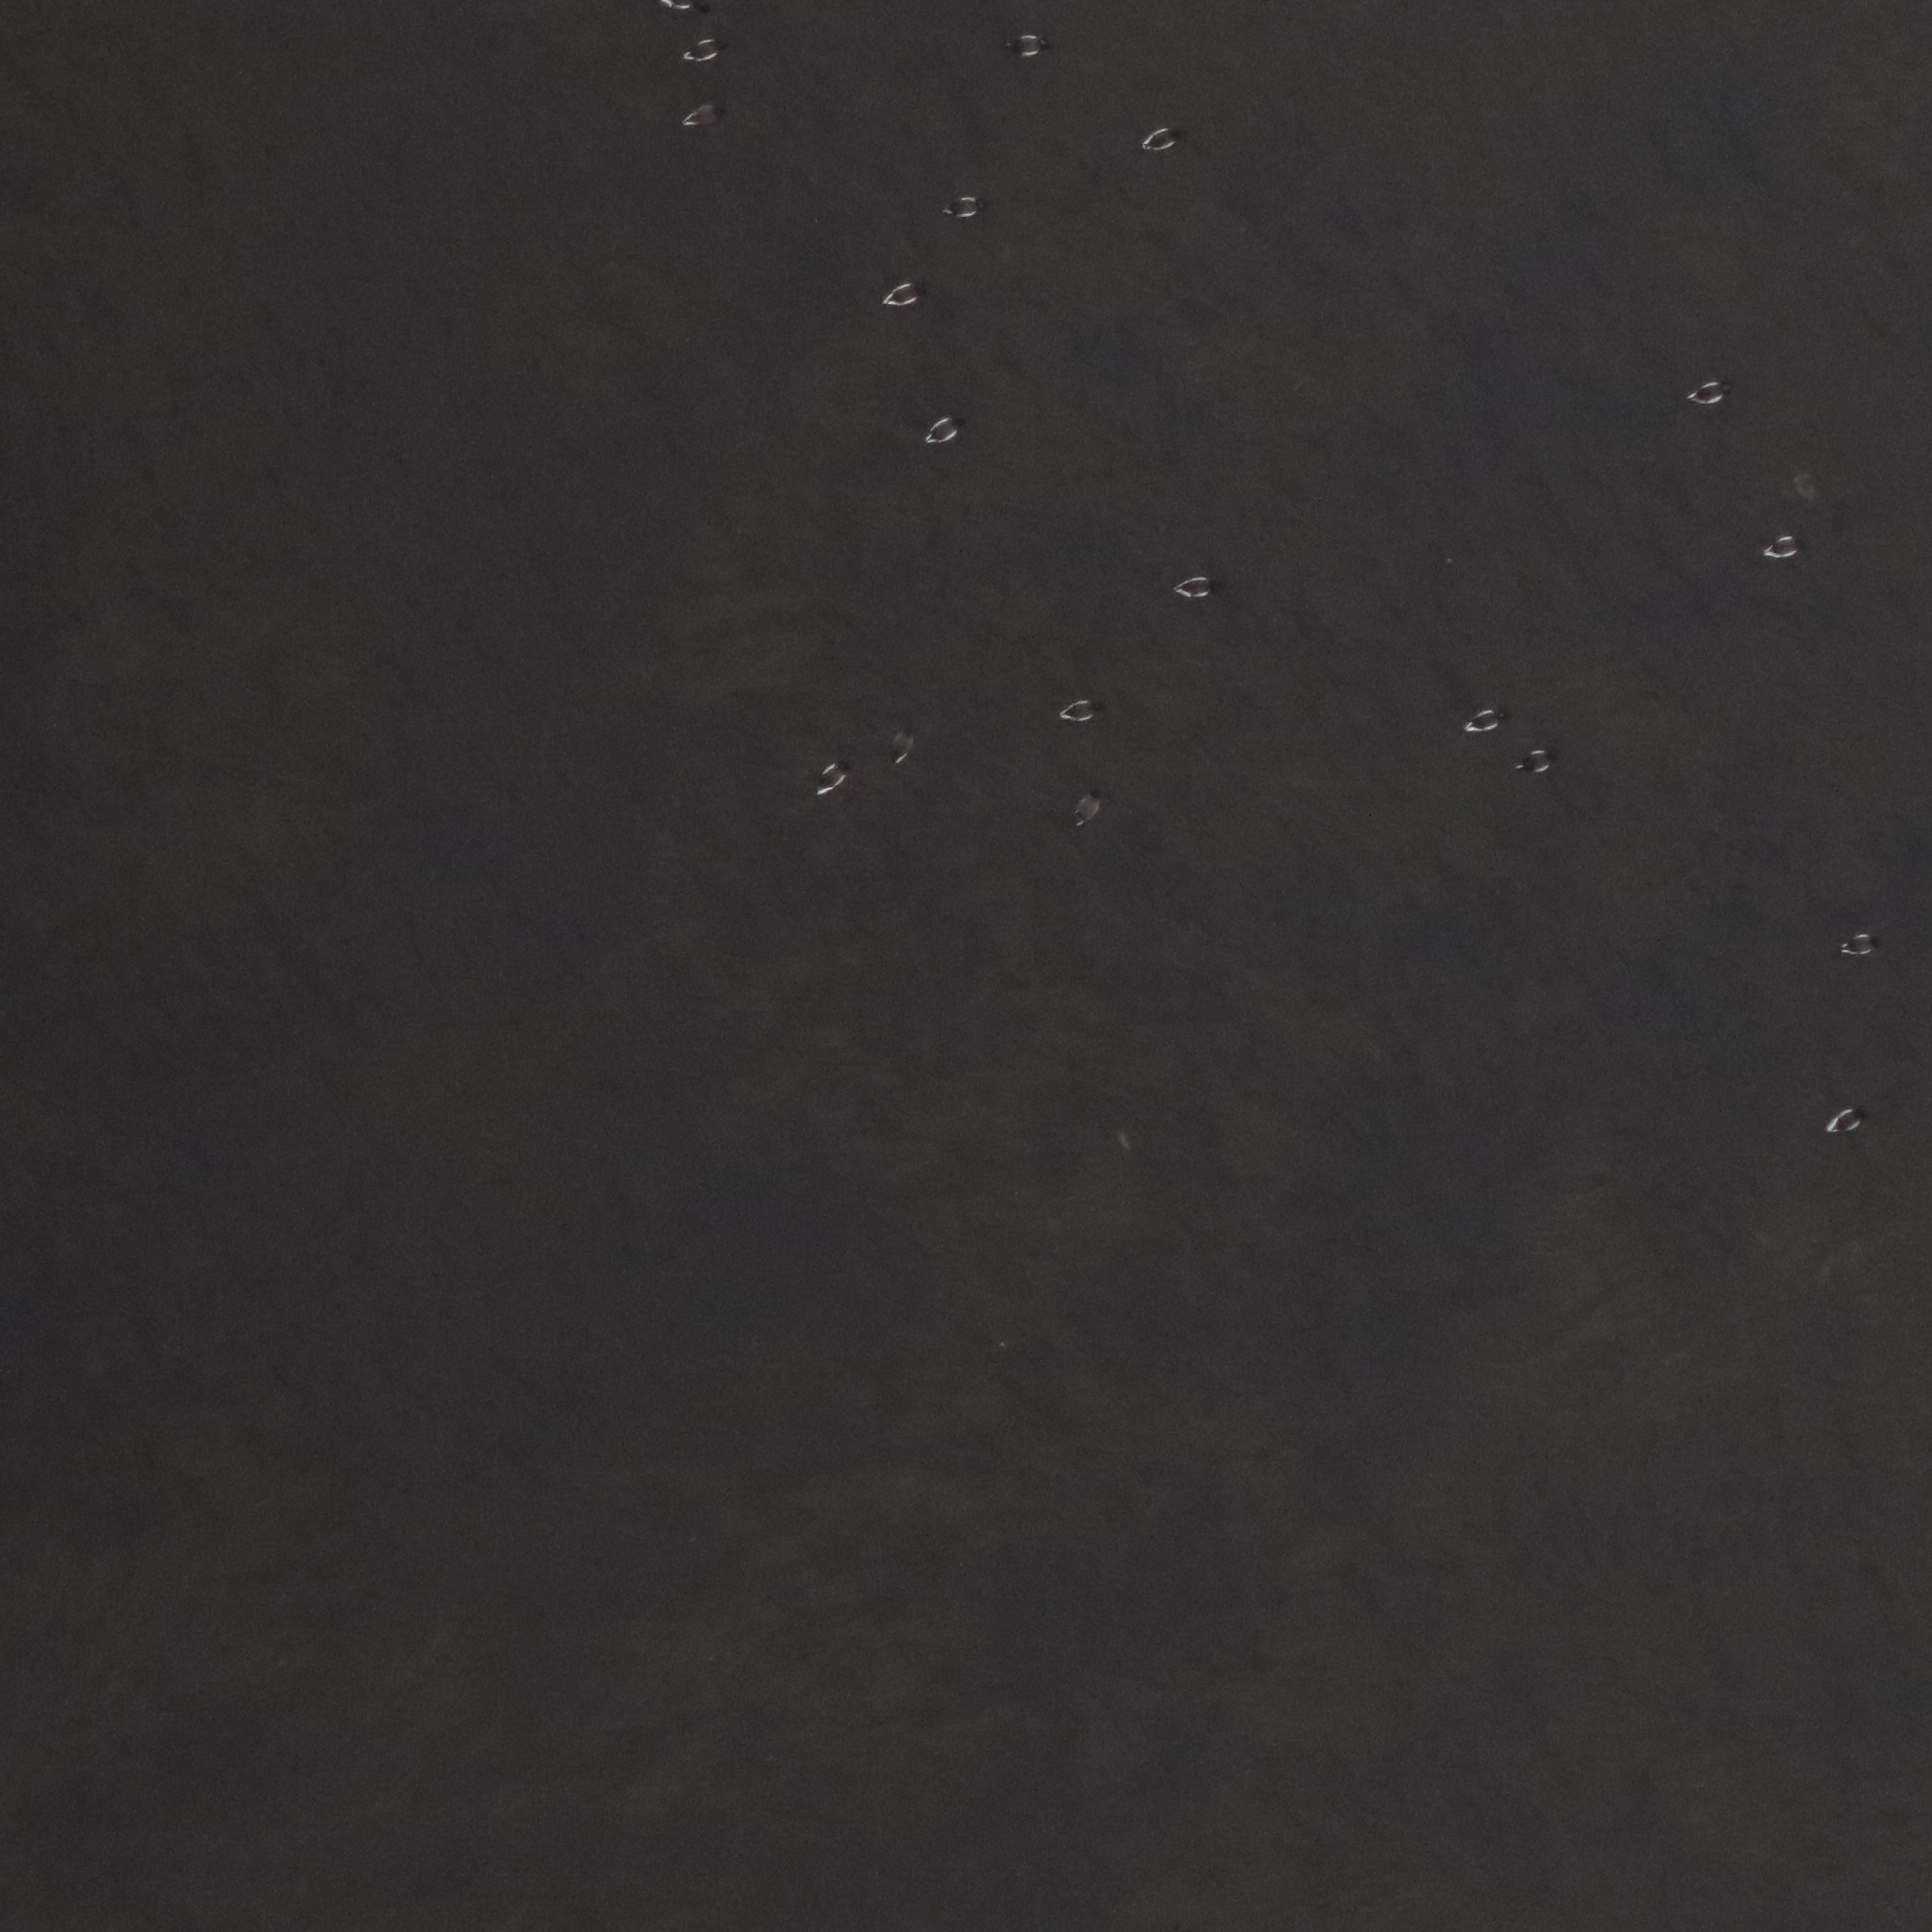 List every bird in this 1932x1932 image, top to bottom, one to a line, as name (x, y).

brant (683, 0)
brant (1030, 46)
brant (704, 52)
brant (704, 114)
brant (1164, 142)
brant (965, 207)
brant (905, 295)
brant (1710, 394)
brant (944, 432)
brant (1784, 548)
brant (1197, 589)
brant (1082, 710)
brant (1486, 722)
brant (904, 746)
brant (1536, 762)
brant (833, 778)
brant (1089, 809)
brant (1863, 946)
brant (1847, 1122)